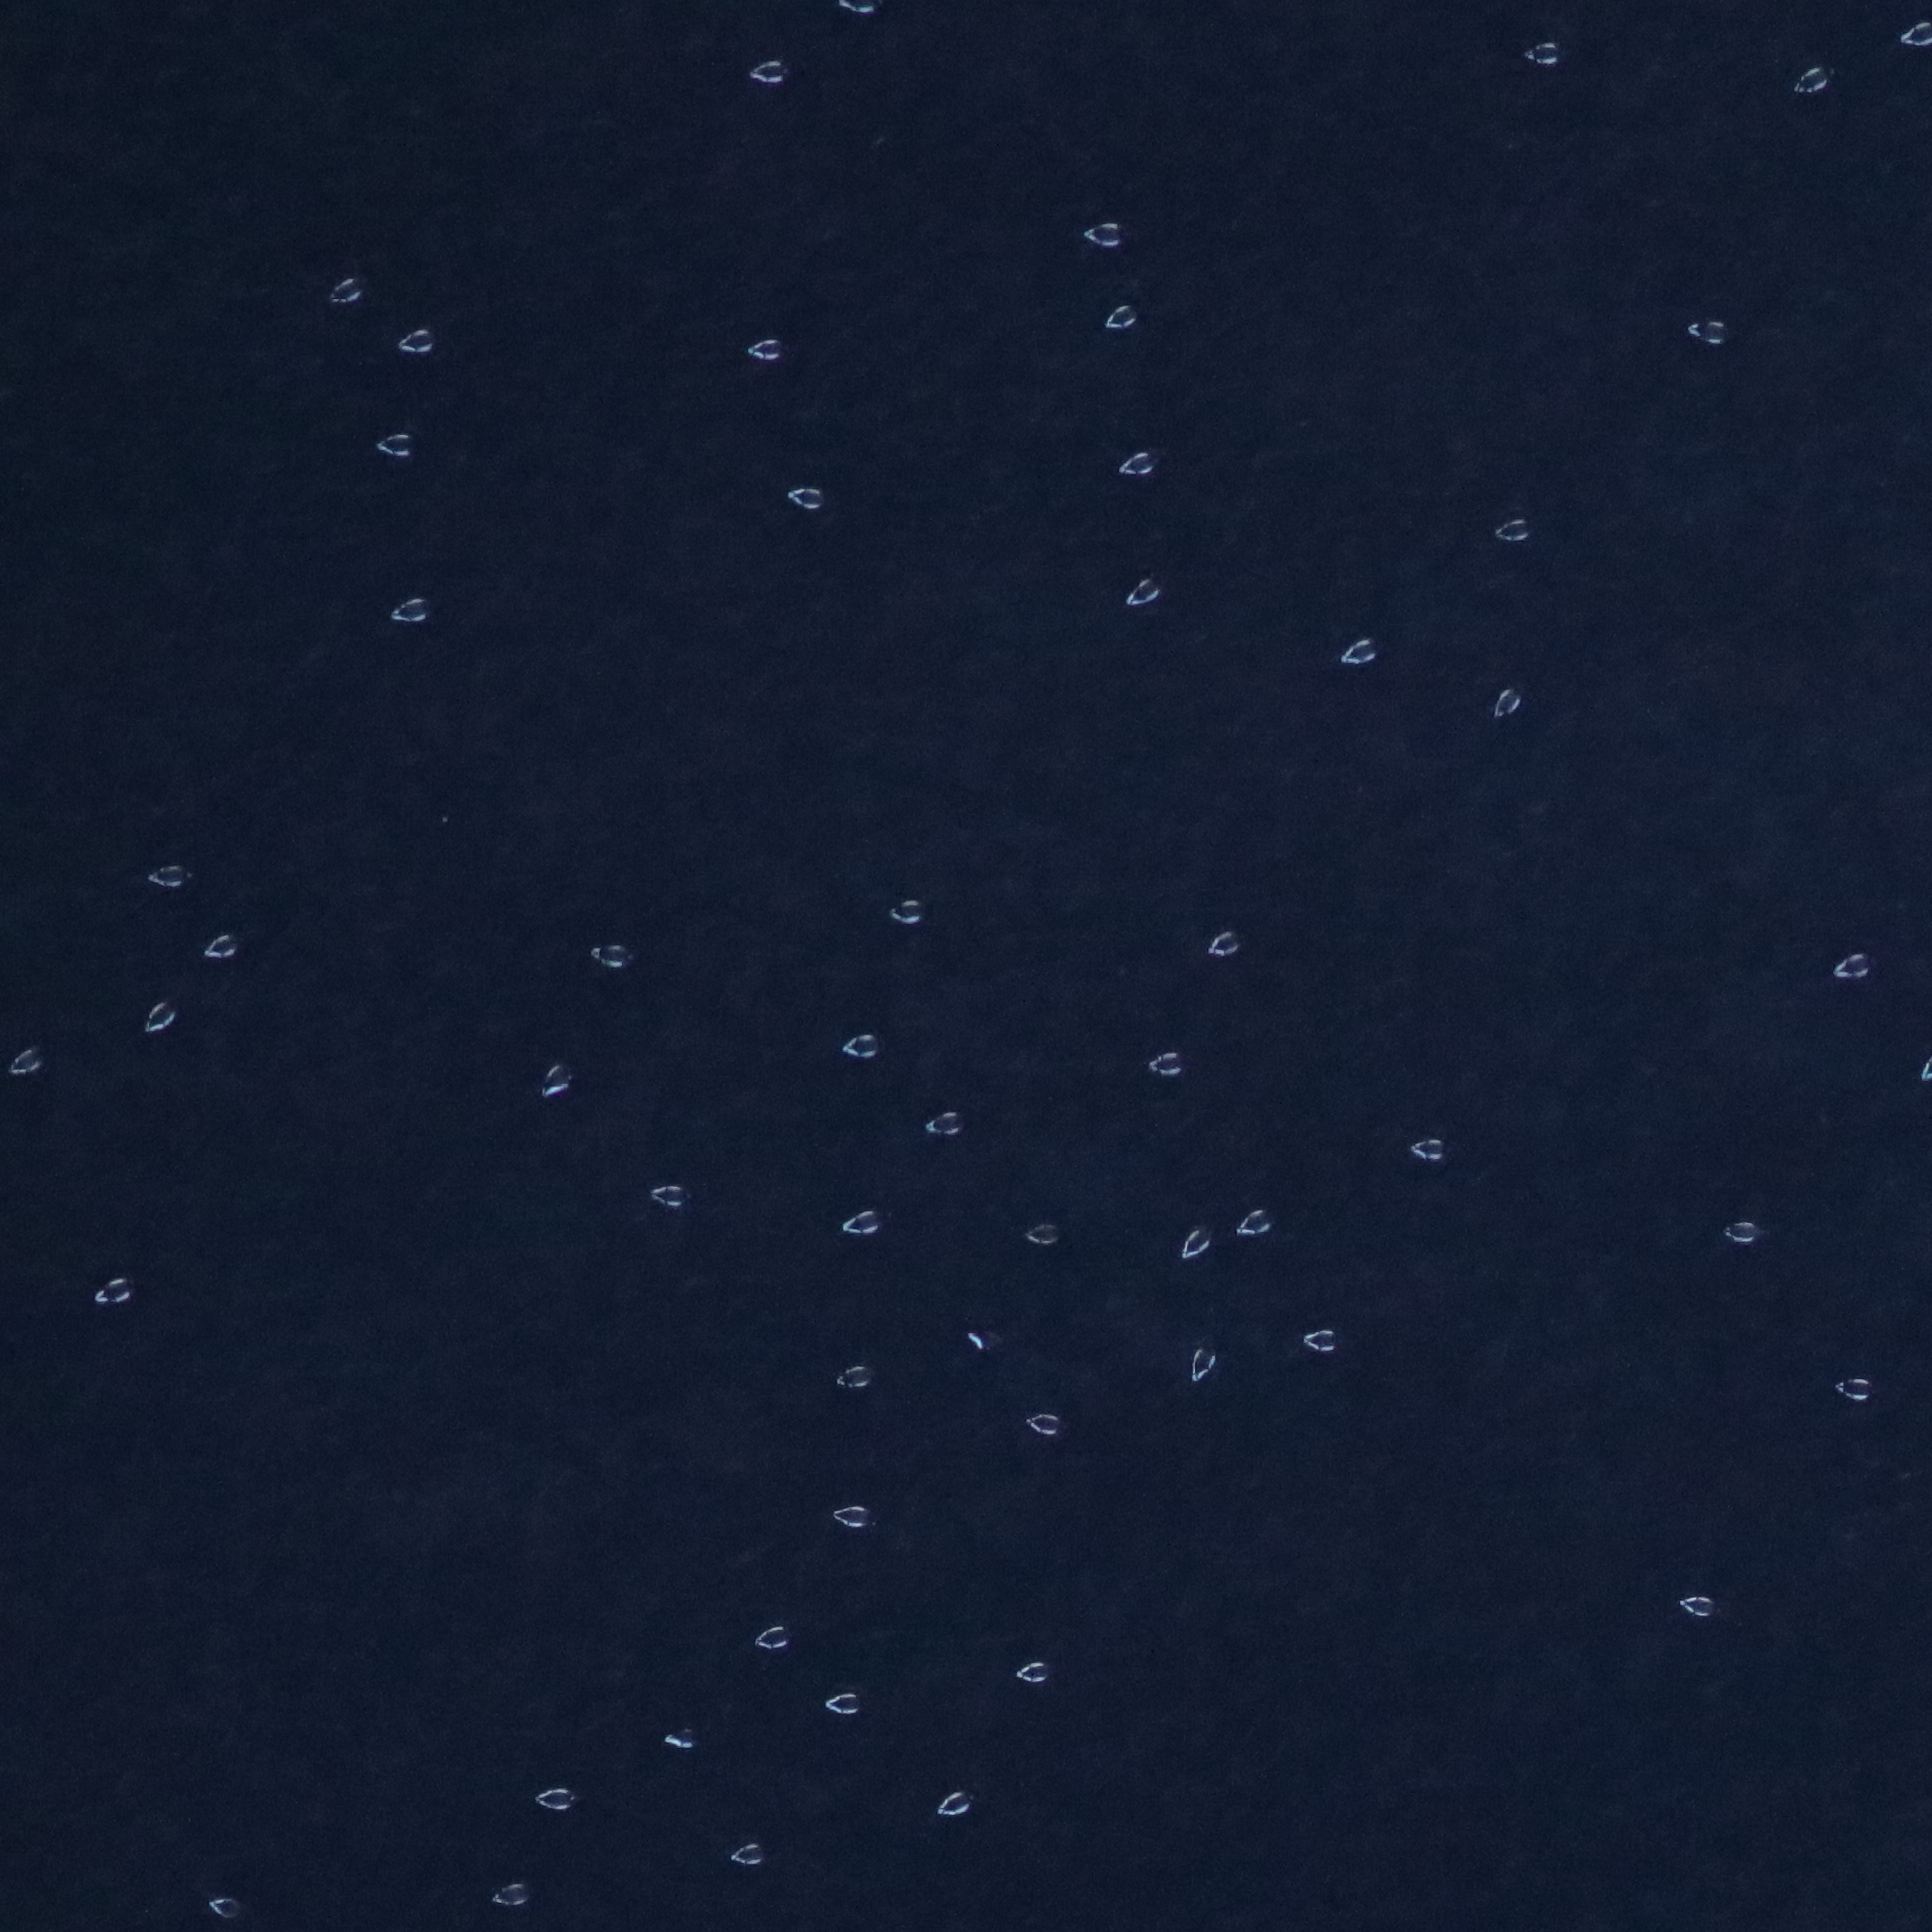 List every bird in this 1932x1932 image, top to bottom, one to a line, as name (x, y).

brant (861, 4)
brant (1923, 33)
brant (1545, 53)
brant (772, 68)
brant (1816, 79)
brant (1109, 236)
brant (348, 291)
brant (1122, 316)
brant (1711, 332)
brant (420, 341)
brant (768, 350)
brant (398, 446)
brant (1140, 464)
brant (811, 499)
brant (1514, 529)
brant (1145, 591)
brant (414, 610)
brant (1363, 652)
brant (1508, 700)
brant (171, 875)
brant (909, 912)
brant (1226, 942)
brant (224, 946)
brant (615, 956)
brant (1855, 966)
brant (161, 1017)
brant (867, 1047)
brant (27, 1061)
brant (1169, 1063)
brant (558, 1079)
brant (946, 1125)
brant (1431, 1148)
brant (670, 1194)
brant (867, 1223)
brant (1256, 1223)
brant (1743, 1231)
brant (1047, 1233)
brant (1196, 1242)
brant (117, 1290)
brant (979, 1339)
brant (1323, 1341)
brant (1203, 1363)
brant (856, 1375)
brant (1857, 1389)
brant (1048, 1424)
brant (855, 1518)
brant (1702, 1606)
brant (773, 1637)
brant (1037, 1670)
brant (847, 1703)
brant (683, 1738)
brant (558, 1799)
brant (957, 1803)
brant (753, 1854)
brant (513, 1894)
brant (227, 1908)